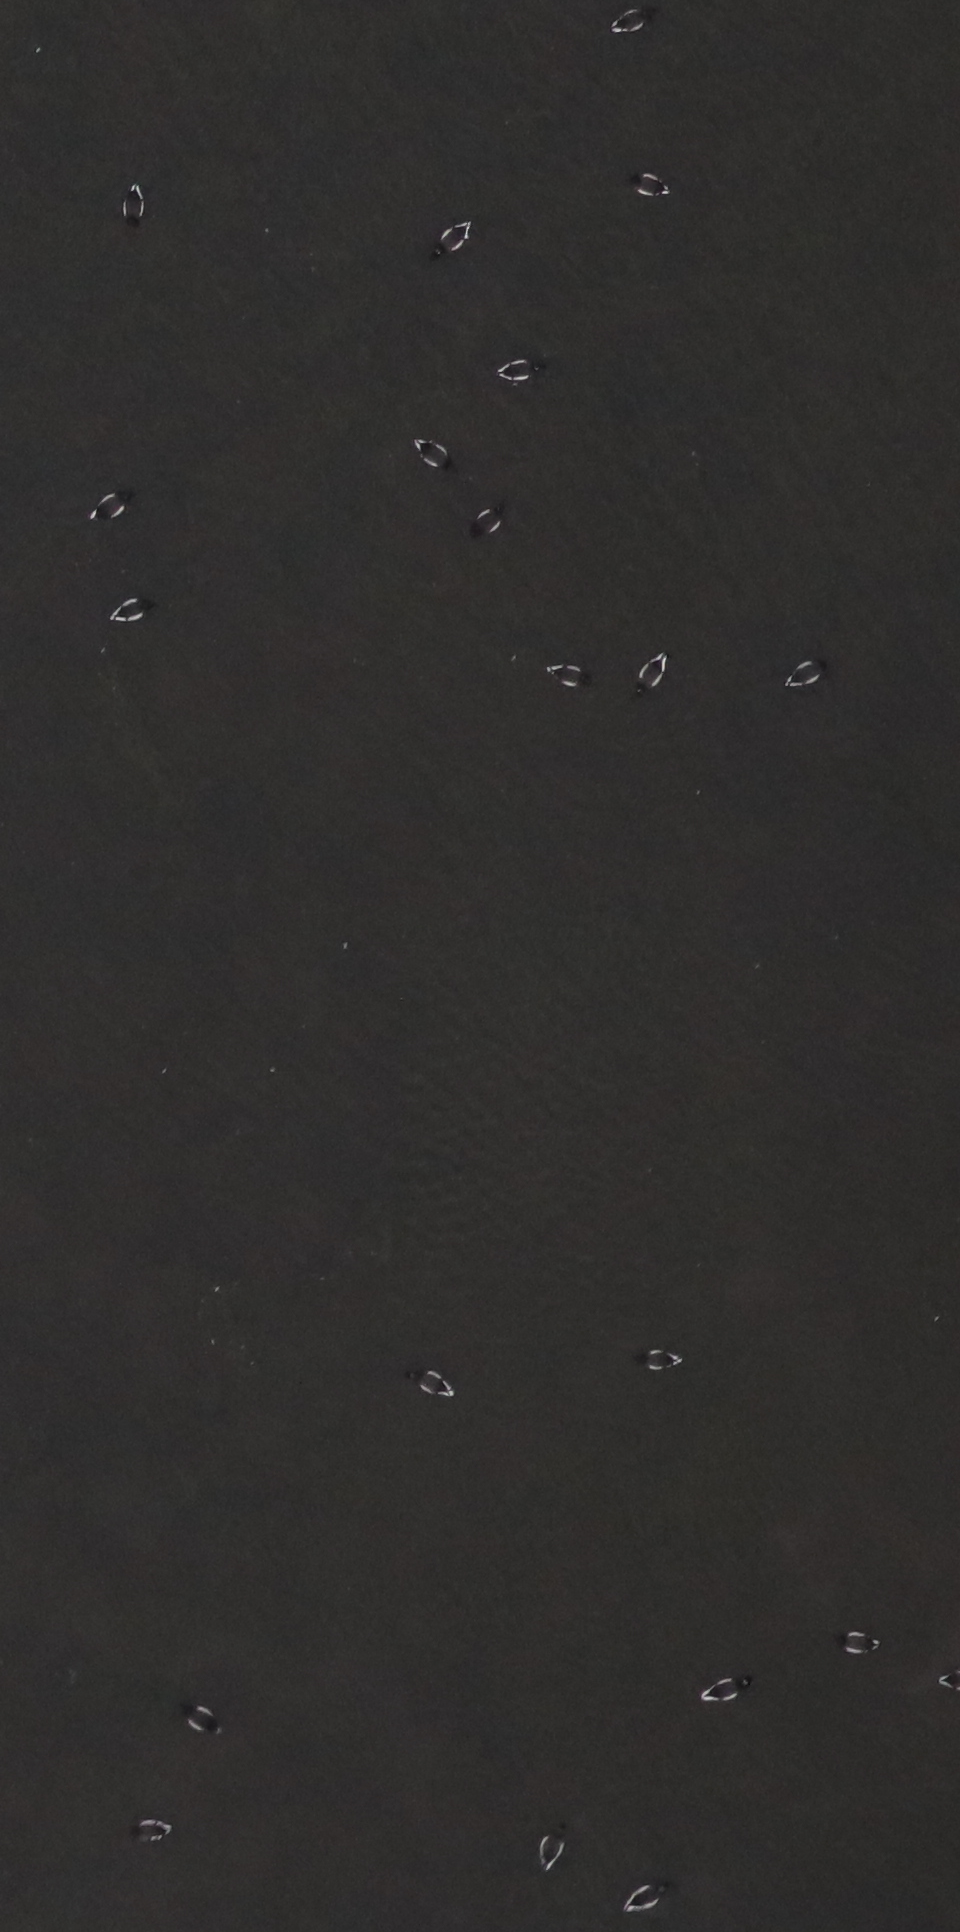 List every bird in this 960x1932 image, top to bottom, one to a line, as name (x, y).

brant (632, 20)
brant (651, 184)
brant (133, 206)
brant (453, 239)
brant (518, 370)
brant (436, 453)
brant (110, 507)
brant (488, 520)
brant (129, 608)
brant (652, 673)
brant (806, 673)
brant (571, 674)
brant (662, 1355)
brant (434, 1382)
brant (859, 1644)
brant (723, 1690)
brant (202, 1718)
brant (152, 1830)
brant (553, 1850)
brant (646, 1899)